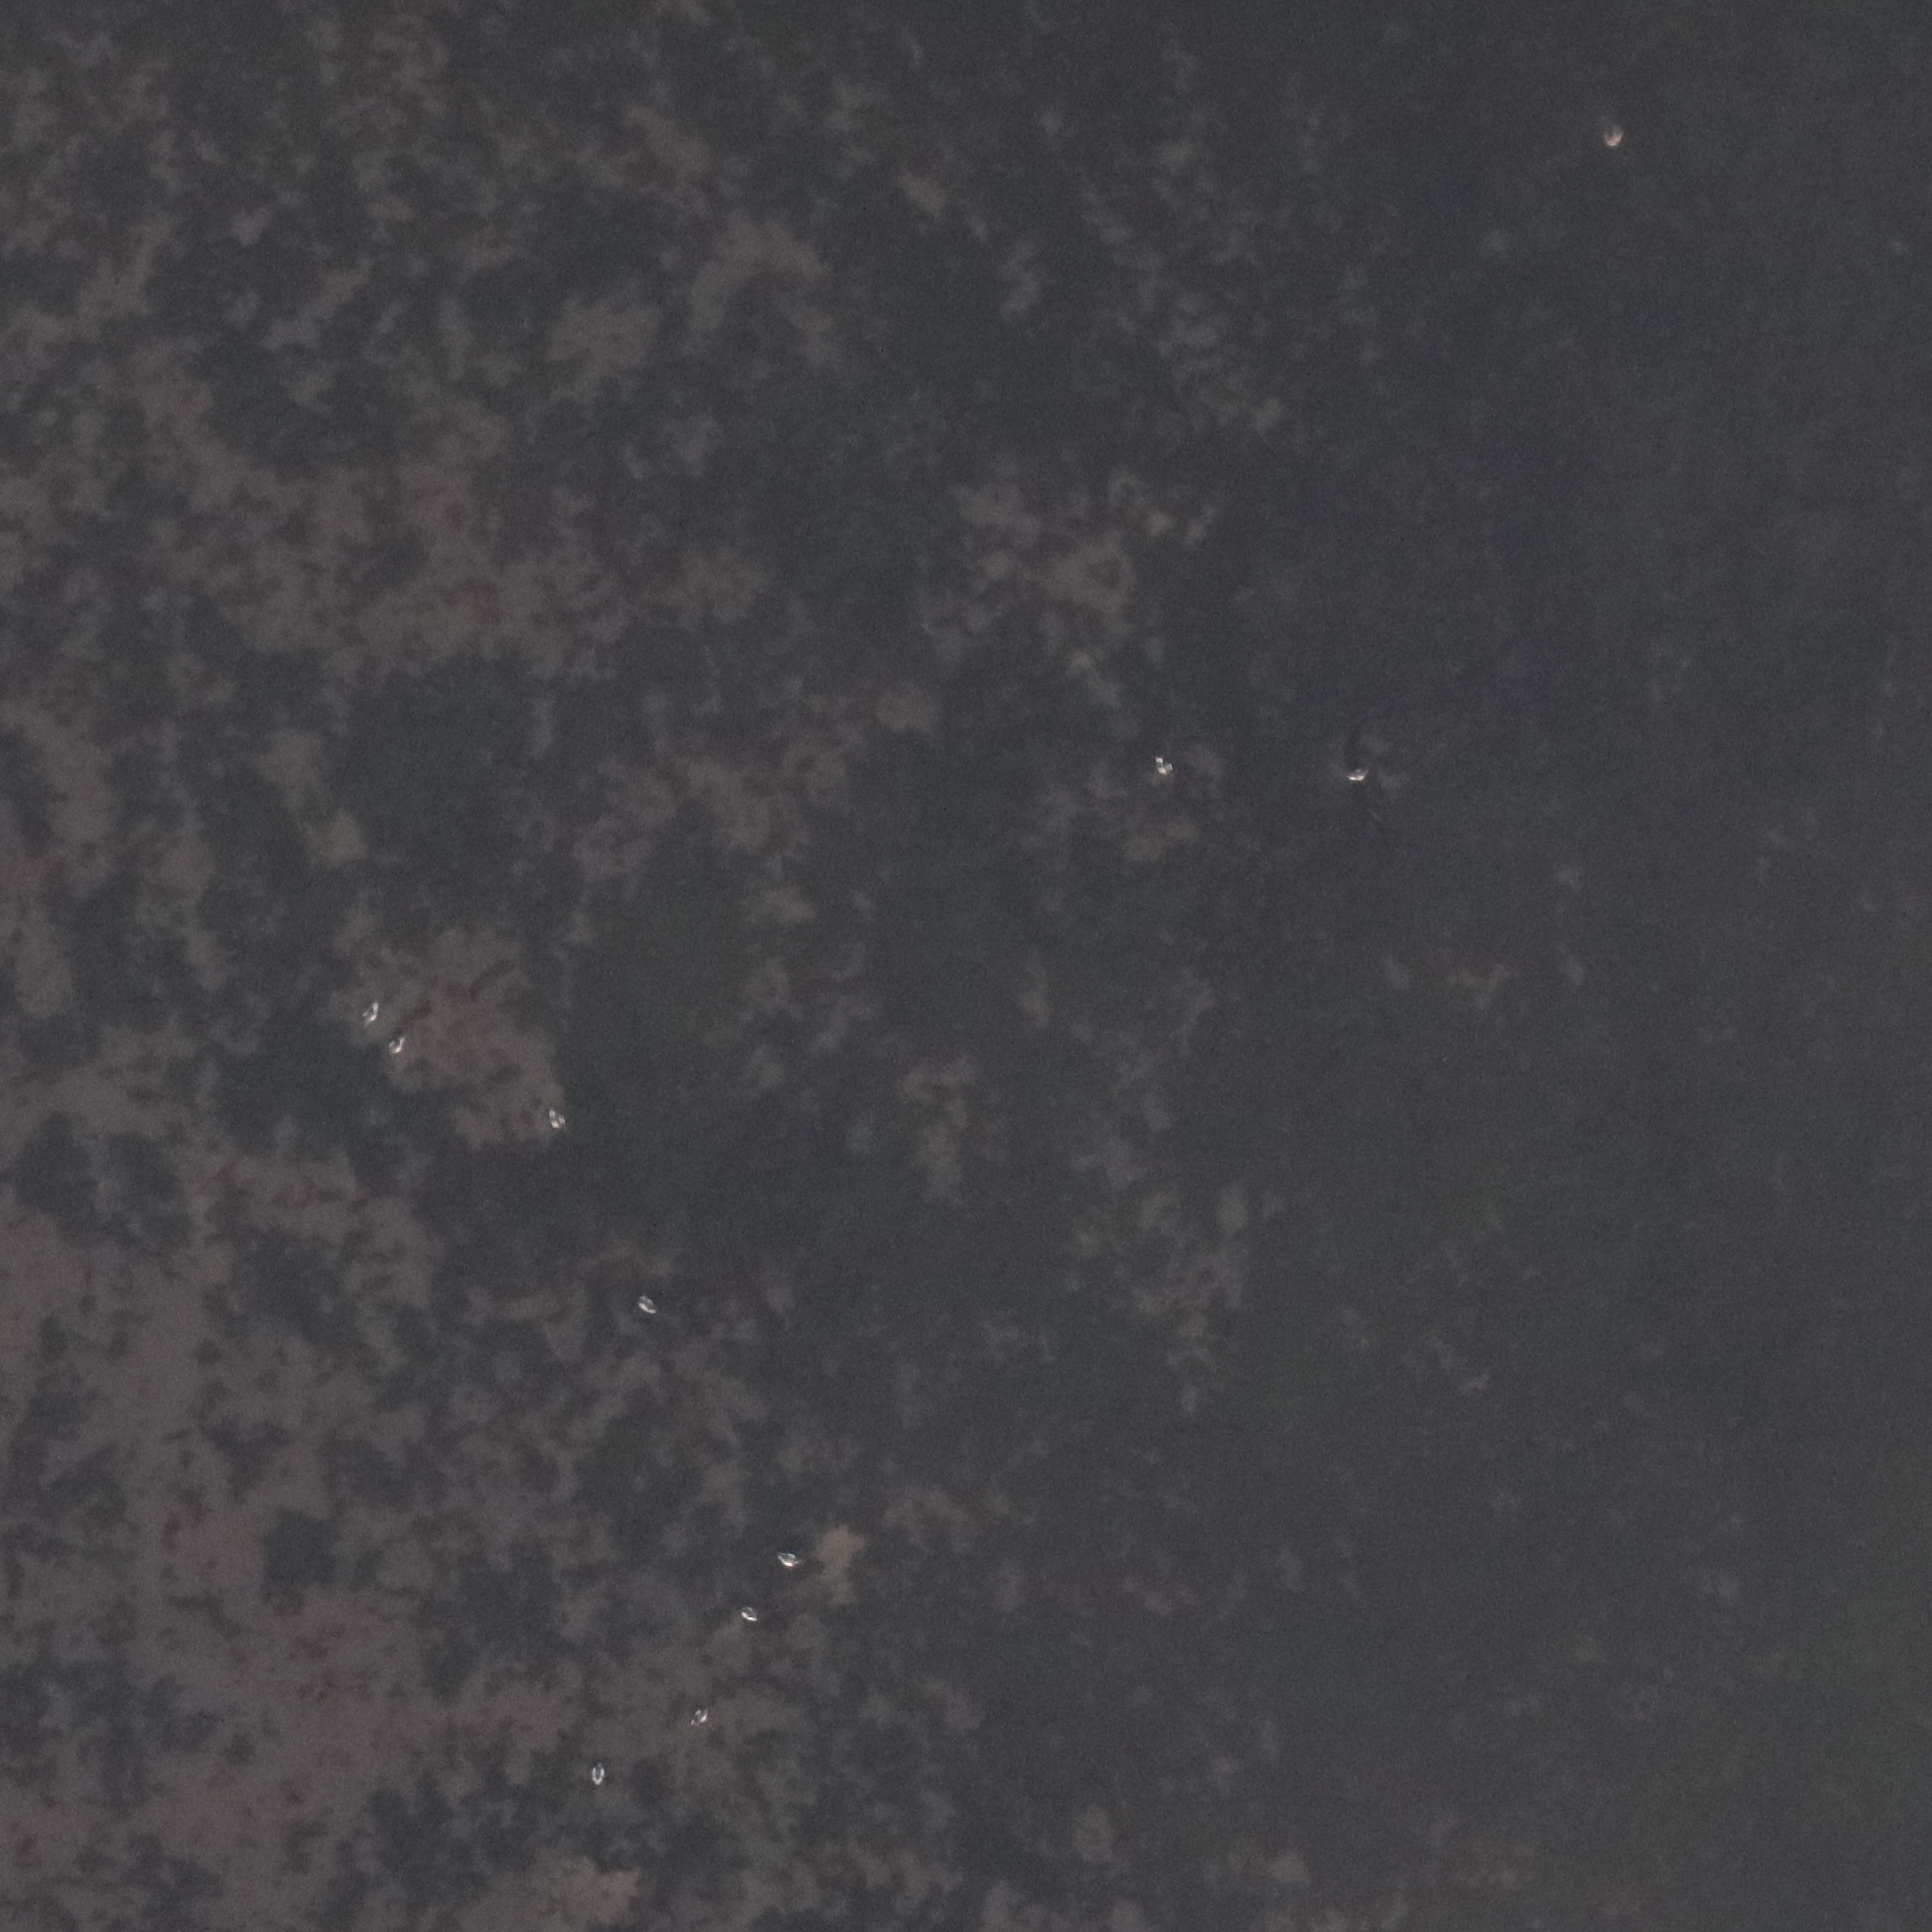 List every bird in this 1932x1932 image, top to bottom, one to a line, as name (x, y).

brant (1165, 756)
brant (1359, 776)
brant (379, 1012)
brant (406, 1048)
brant (554, 1125)
brant (656, 1306)
brant (800, 1555)
brant (750, 1617)
brant (700, 1725)
brant (599, 1778)